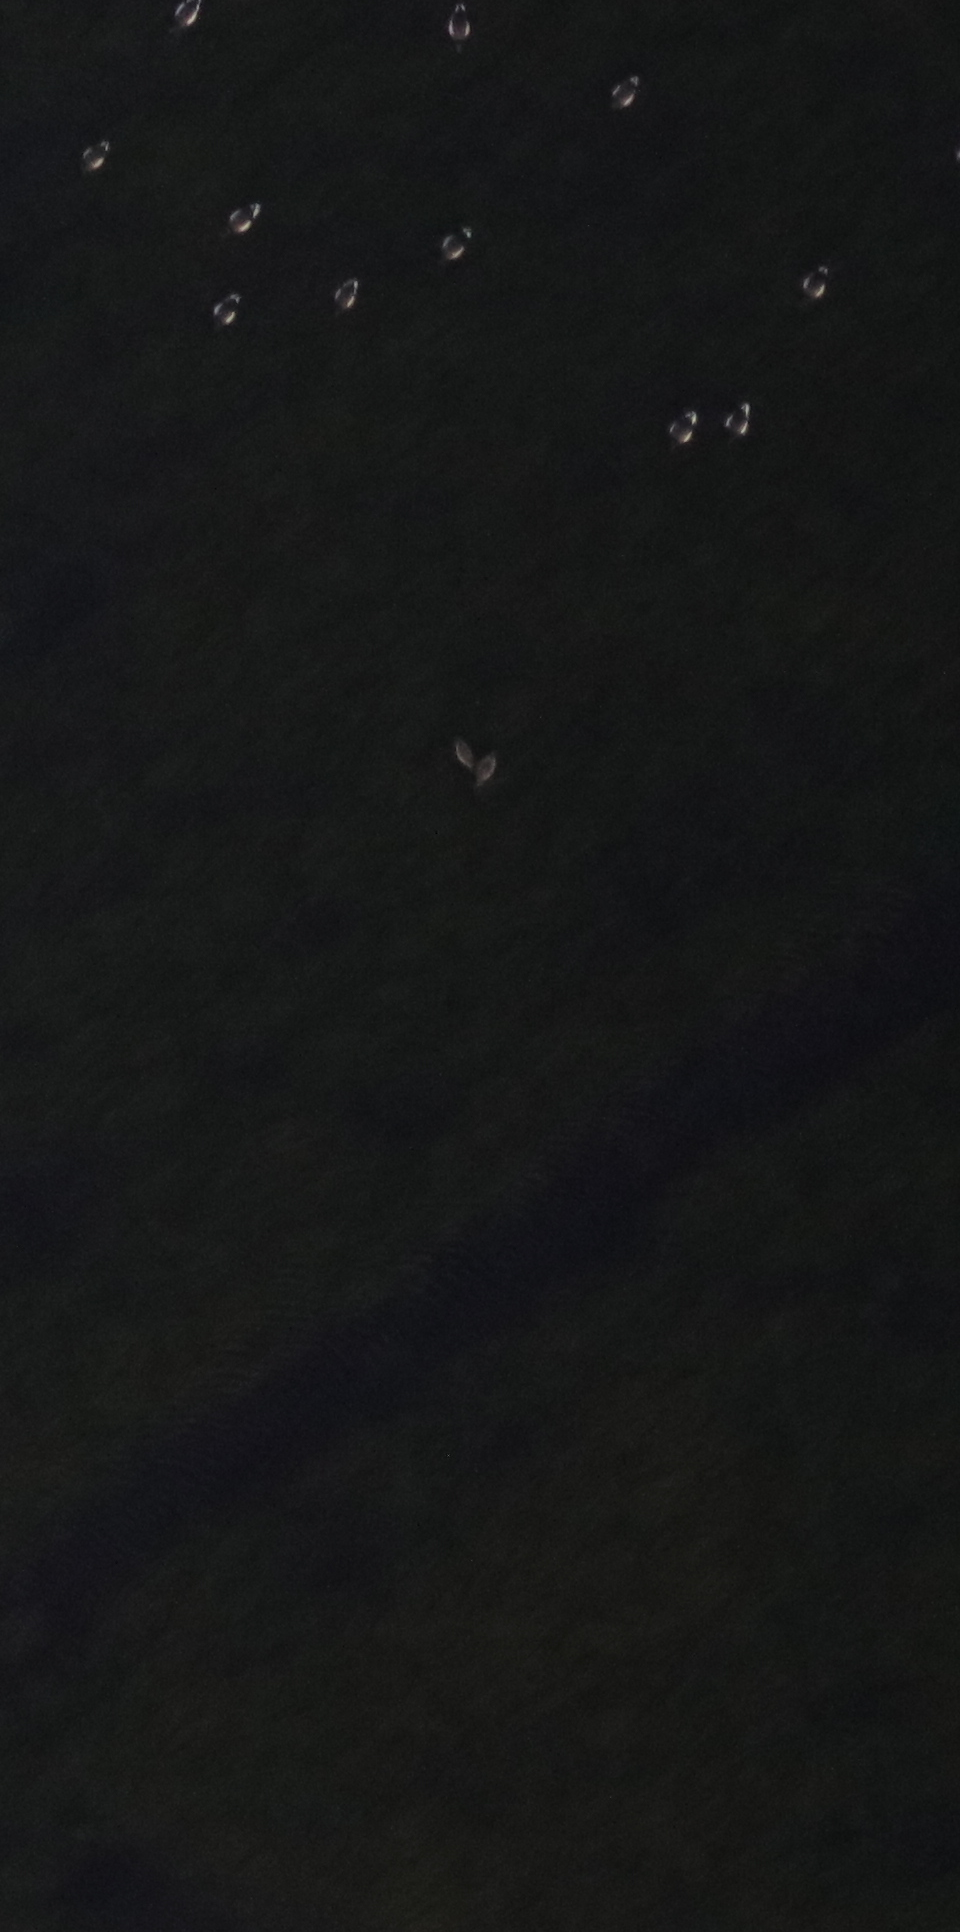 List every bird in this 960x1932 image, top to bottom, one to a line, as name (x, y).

brant (186, 13)
brant (458, 26)
brant (625, 92)
brant (93, 157)
brant (244, 220)
brant (454, 246)
brant (815, 285)
brant (346, 296)
brant (226, 311)
brant (737, 423)
brant (682, 429)
other bird (459, 748)
other bird (489, 771)